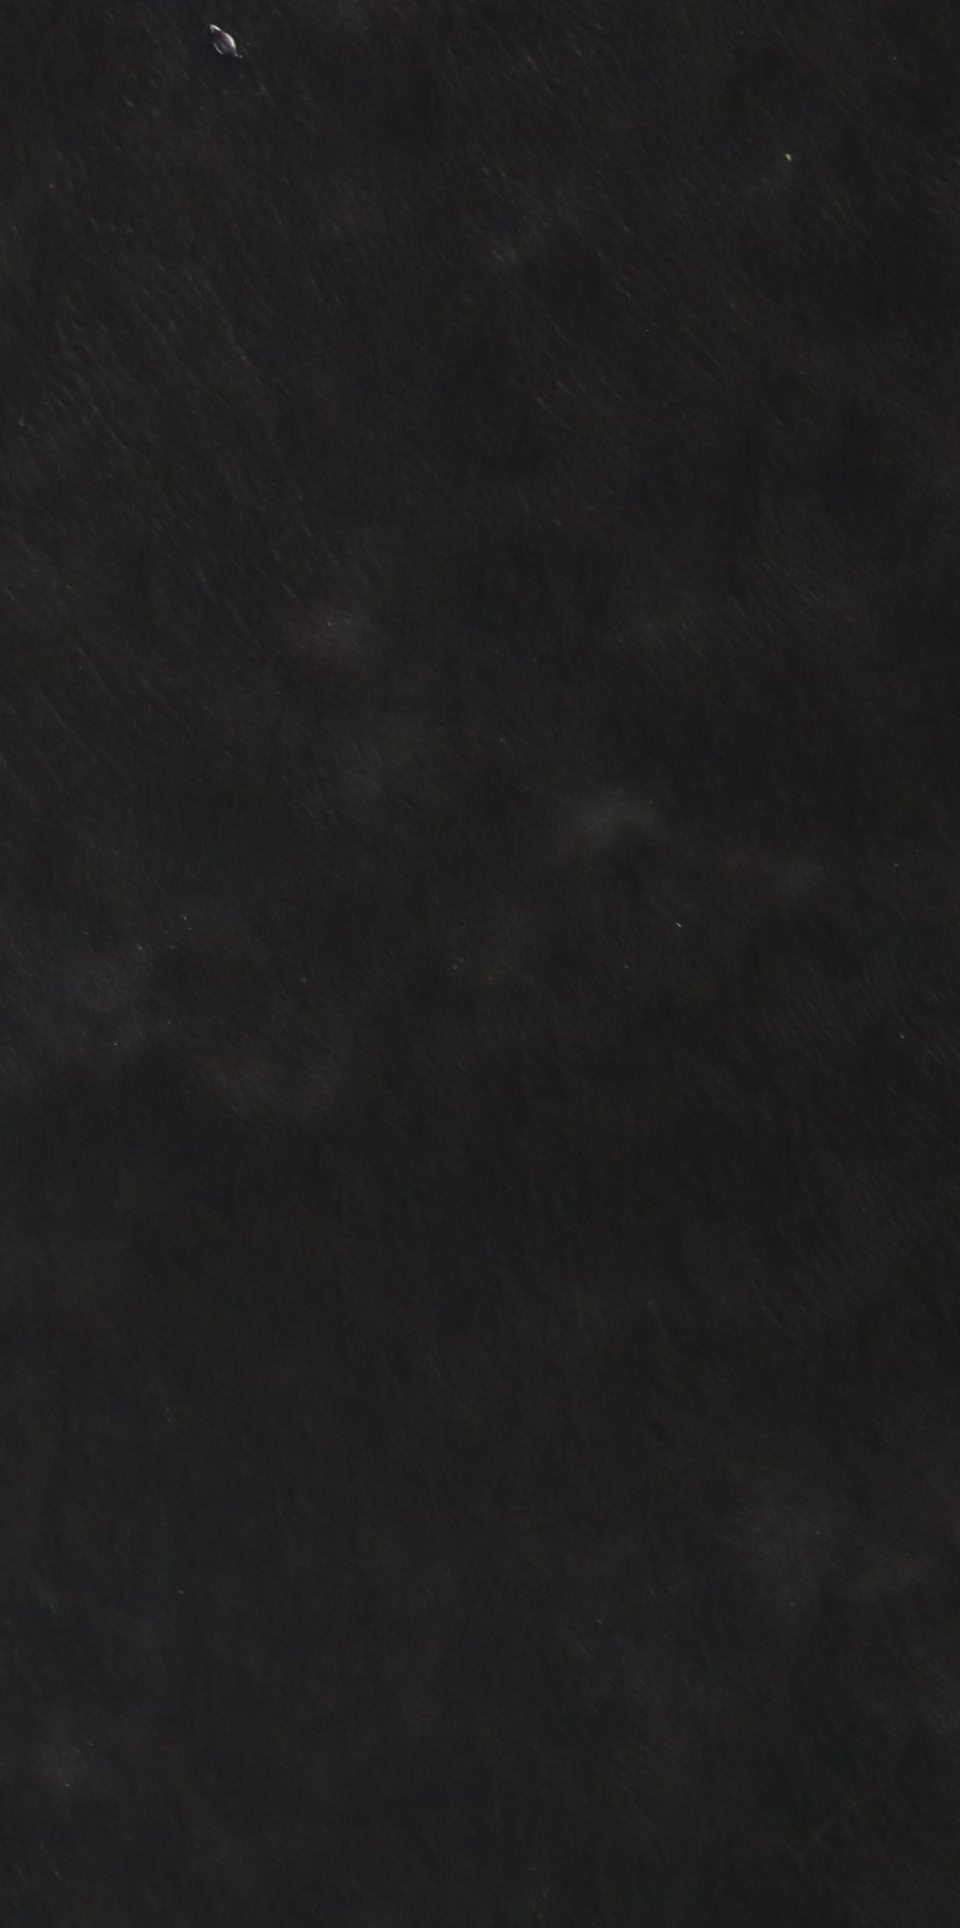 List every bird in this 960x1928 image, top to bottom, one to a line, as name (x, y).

brant (224, 42)